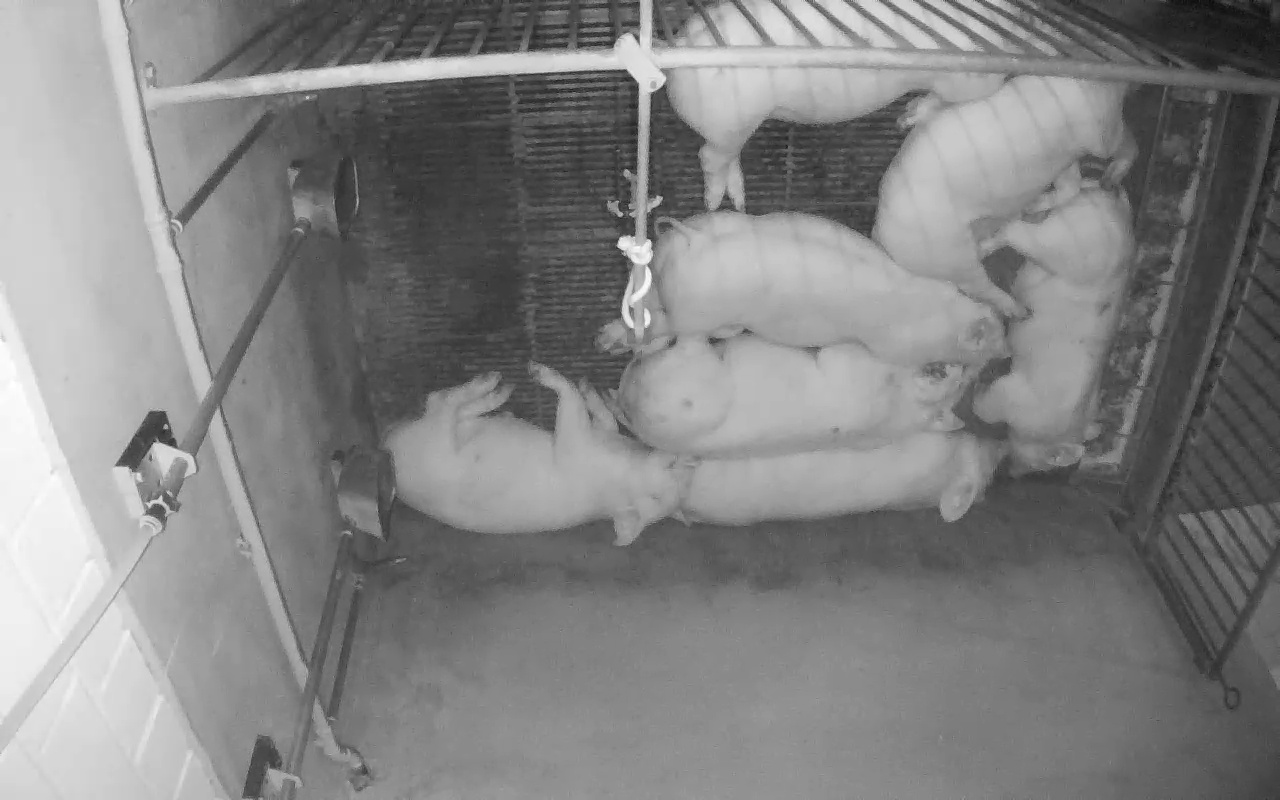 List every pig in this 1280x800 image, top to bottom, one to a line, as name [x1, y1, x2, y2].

pig [665, 0, 1114, 213]
pig [871, 32, 1160, 322]
pig [972, 162, 1135, 480]
pig [594, 212, 1014, 370]
pig [603, 333, 988, 460]
pig [380, 362, 702, 547]
pig [679, 429, 1011, 527]